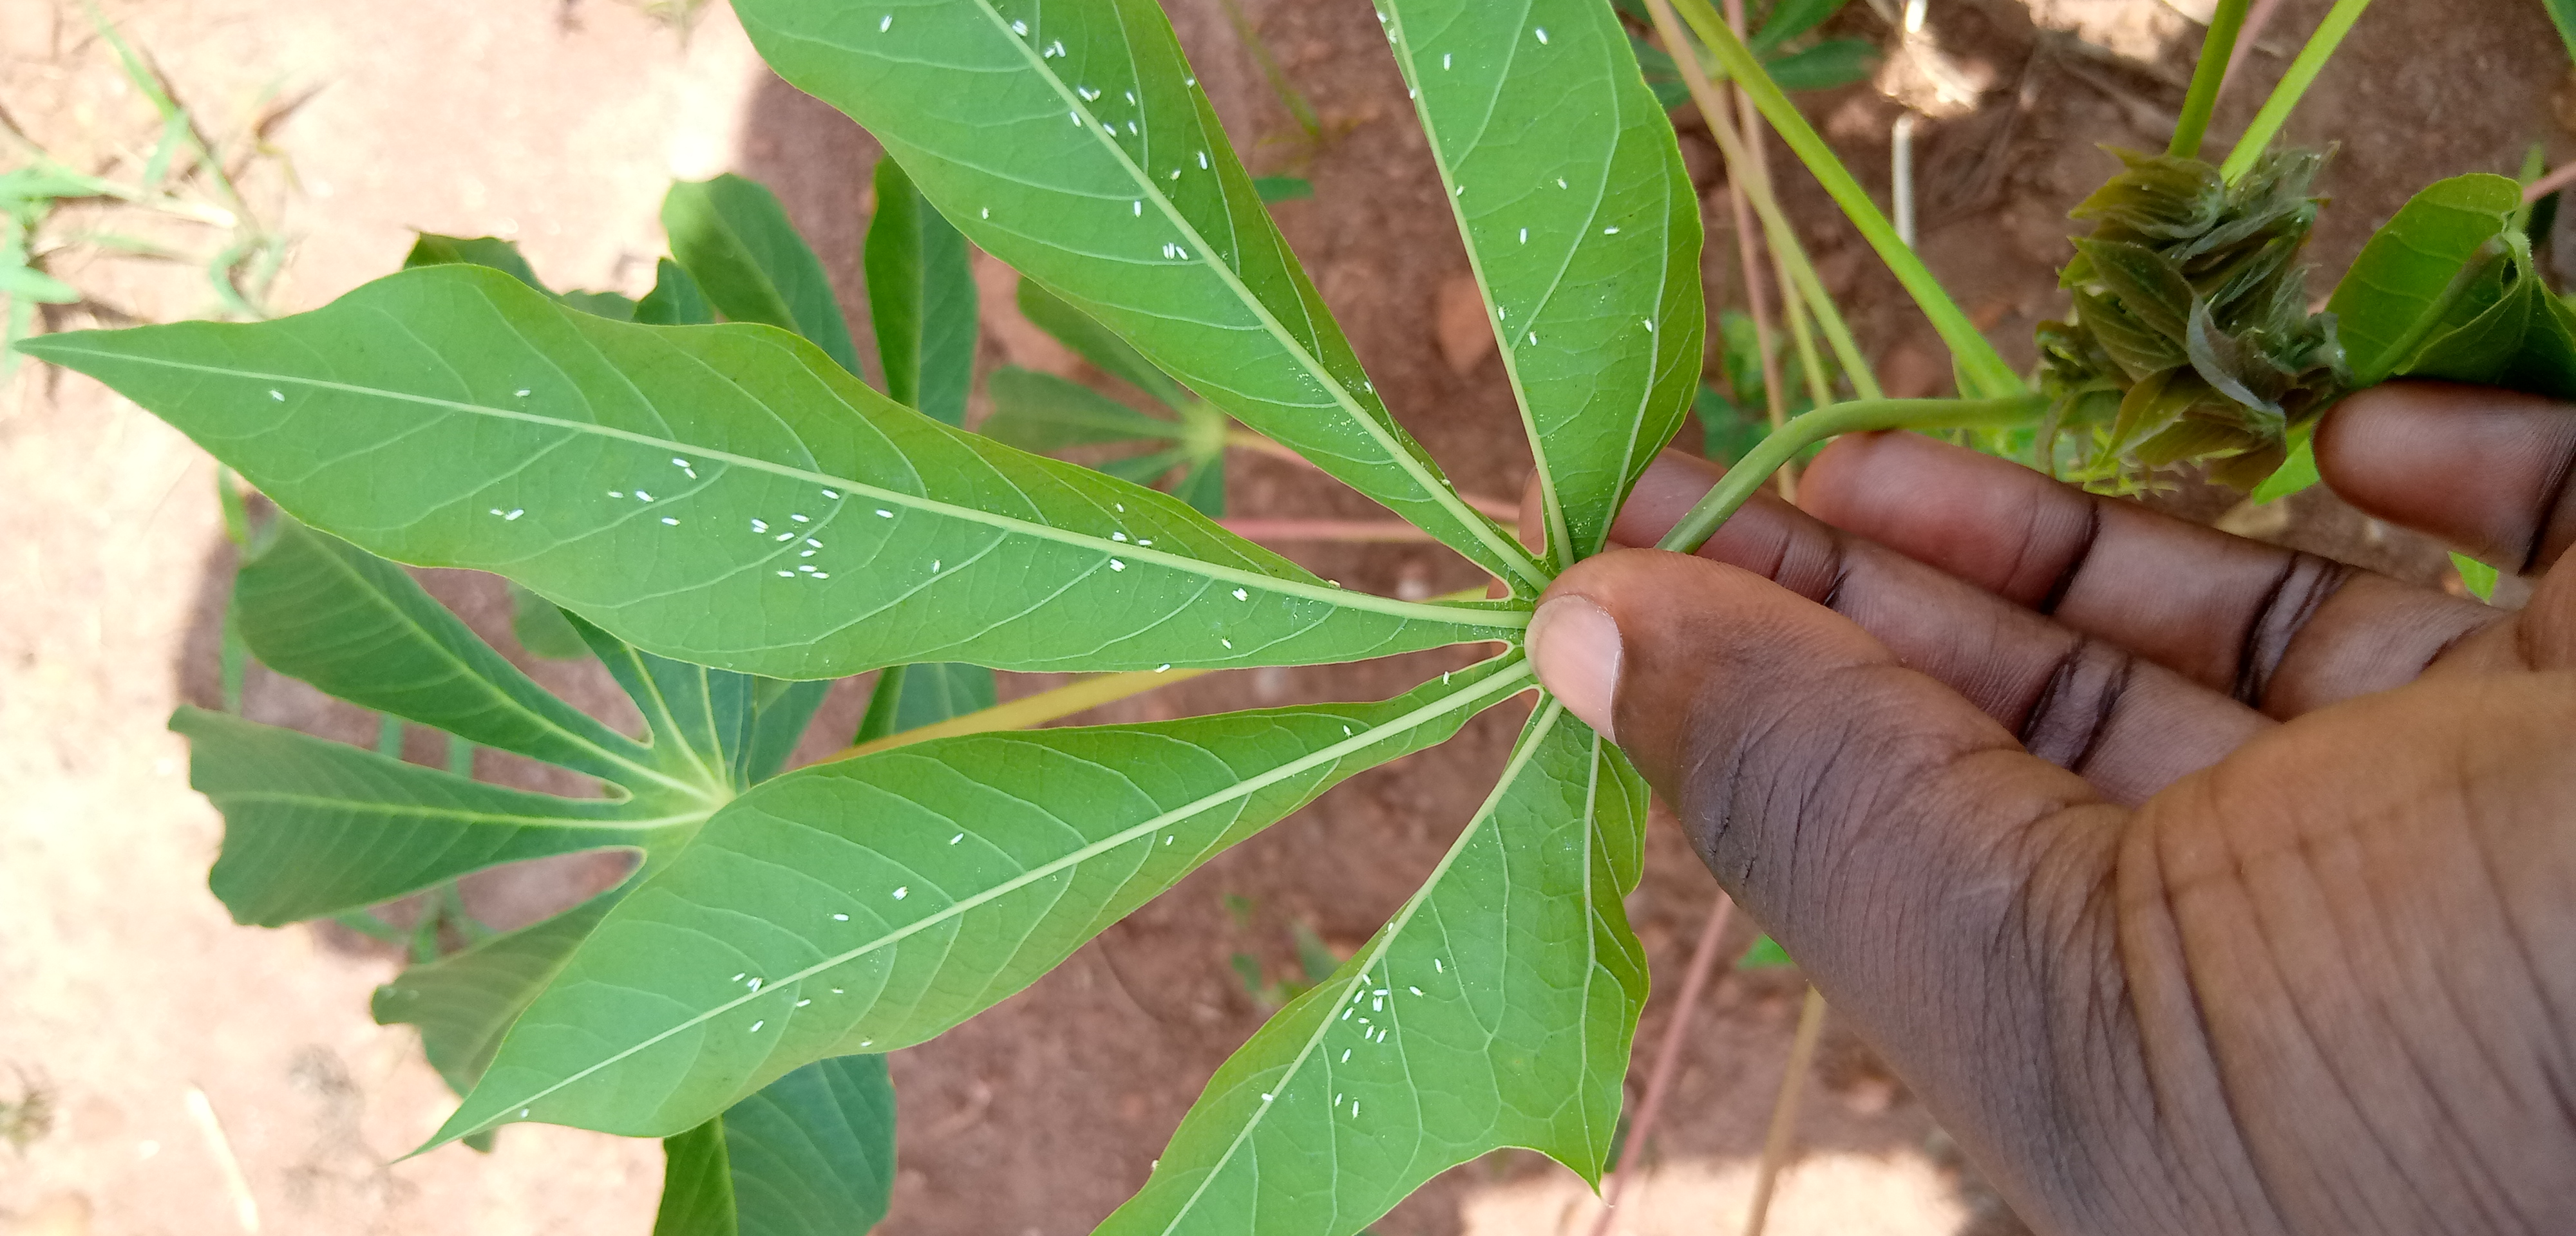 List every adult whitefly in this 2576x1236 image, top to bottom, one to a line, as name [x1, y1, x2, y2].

whitefly [1376, 10, 1387, 24]
whitefly [879, 14, 894, 34]
whitefly [1010, 24, 1028, 38]
whitefly [1387, 26, 1397, 35]
whitefly [1533, 27, 1551, 48]
whitefly [1387, 35, 1399, 46]
whitefly [1053, 38, 1068, 59]
whitefly [1045, 47, 1057, 60]
whitefly [1439, 50, 1454, 73]
whitefly [1184, 73, 1196, 89]
whitefly [1078, 86, 1093, 103]
whitefly [1408, 86, 1418, 102]
whitefly [1093, 88, 1103, 101]
whitefly [1125, 91, 1137, 108]
whitefly [1068, 109, 1084, 130]
whitefly [1128, 120, 1142, 137]
whitefly [1102, 122, 1118, 138]
whitefly [1195, 148, 1210, 171]
whitefly [1166, 167, 1187, 185]
whitefly [1554, 176, 1569, 192]
whitefly [1452, 183, 1466, 198]
whitefly [1131, 198, 1142, 221]
whitefly [980, 207, 990, 221]
whitefly [1517, 227, 1529, 246]
whitefly [1603, 227, 1625, 236]
whitefly [1168, 241, 1176, 259]
whitefly [1160, 243, 1170, 259]
whitefly [1175, 245, 1191, 262]
whitefly [1495, 304, 1506, 323]
whitefly [1642, 317, 1655, 333]
whitefly [1527, 331, 1539, 348]
whitefly [1363, 378, 1376, 397]
whitefly [268, 386, 288, 404]
whitefly [512, 388, 532, 399]
whitefly [669, 456, 693, 470]
whitefly [683, 467, 699, 482]
whitefly [1439, 476, 1455, 487]
whitefly [605, 487, 625, 501]
whitefly [818, 487, 844, 502]
whitefly [634, 488, 656, 505]
whitefly [1113, 500, 1128, 515]
whitefly [872, 506, 896, 521]
whitefly [488, 507, 504, 518]
whitefly [506, 508, 524, 520]
whitefly [789, 511, 810, 525]
whitefly [658, 516, 683, 529]
whitefly [748, 516, 770, 529]
whitefly [751, 525, 769, 536]
whitefly [1110, 530, 1129, 543]
whitefly [804, 535, 824, 550]
whitefly [1135, 536, 1154, 548]
whitefly [800, 547, 815, 559]
whitefly [929, 555, 944, 576]
whitefly [1108, 557, 1127, 572]
whitefly [1107, 563, 1122, 574]
whitefly [797, 563, 819, 573]
whitefly [775, 565, 795, 581]
whitefly [810, 569, 830, 580]
whitefly [1325, 577, 1343, 589]
whitefly [1238, 585, 1250, 596]
whitefly [1233, 590, 1245, 603]
whitefly [1219, 636, 1234, 651]
whitefly [1151, 662, 1173, 675]
whitefly [1440, 671, 1452, 686]
whitefly [1341, 721, 1353, 738]
whitefly [1162, 829, 1181, 850]
whitefly [947, 831, 968, 850]
whitefly [893, 884, 911, 903]
whitefly [831, 910, 850, 924]
whitefly [1385, 918, 1395, 935]
whitefly [1433, 956, 1445, 975]
whitefly [730, 971, 746, 983]
whitefly [1361, 972, 1372, 986]
whitefly [748, 974, 759, 988]
whitefly [752, 975, 763, 993]
whitefly [1407, 984, 1423, 998]
whitefly [828, 985, 846, 997]
whitefly [1351, 985, 1364, 1007]
whitefly [1371, 988, 1389, 997]
whitefly [1371, 995, 1378, 1013]
whitefly [793, 997, 813, 1008]
whitefly [1377, 997, 1385, 1011]
whitefly [1341, 1005, 1353, 1023]
whitefly [748, 1017, 764, 1033]
whitefly [1361, 1023, 1377, 1040]
whitefly [1374, 1026, 1387, 1044]
whitefly [858, 1036, 875, 1050]
whitefly [1340, 1045, 1352, 1067]
whitefly [1258, 1089, 1276, 1103]
whitefly [1331, 1092, 1343, 1107]
whitefly [1349, 1098, 1361, 1119]
whitefly [520, 1106, 531, 1121]
whitefly [1150, 1158, 1159, 1170]